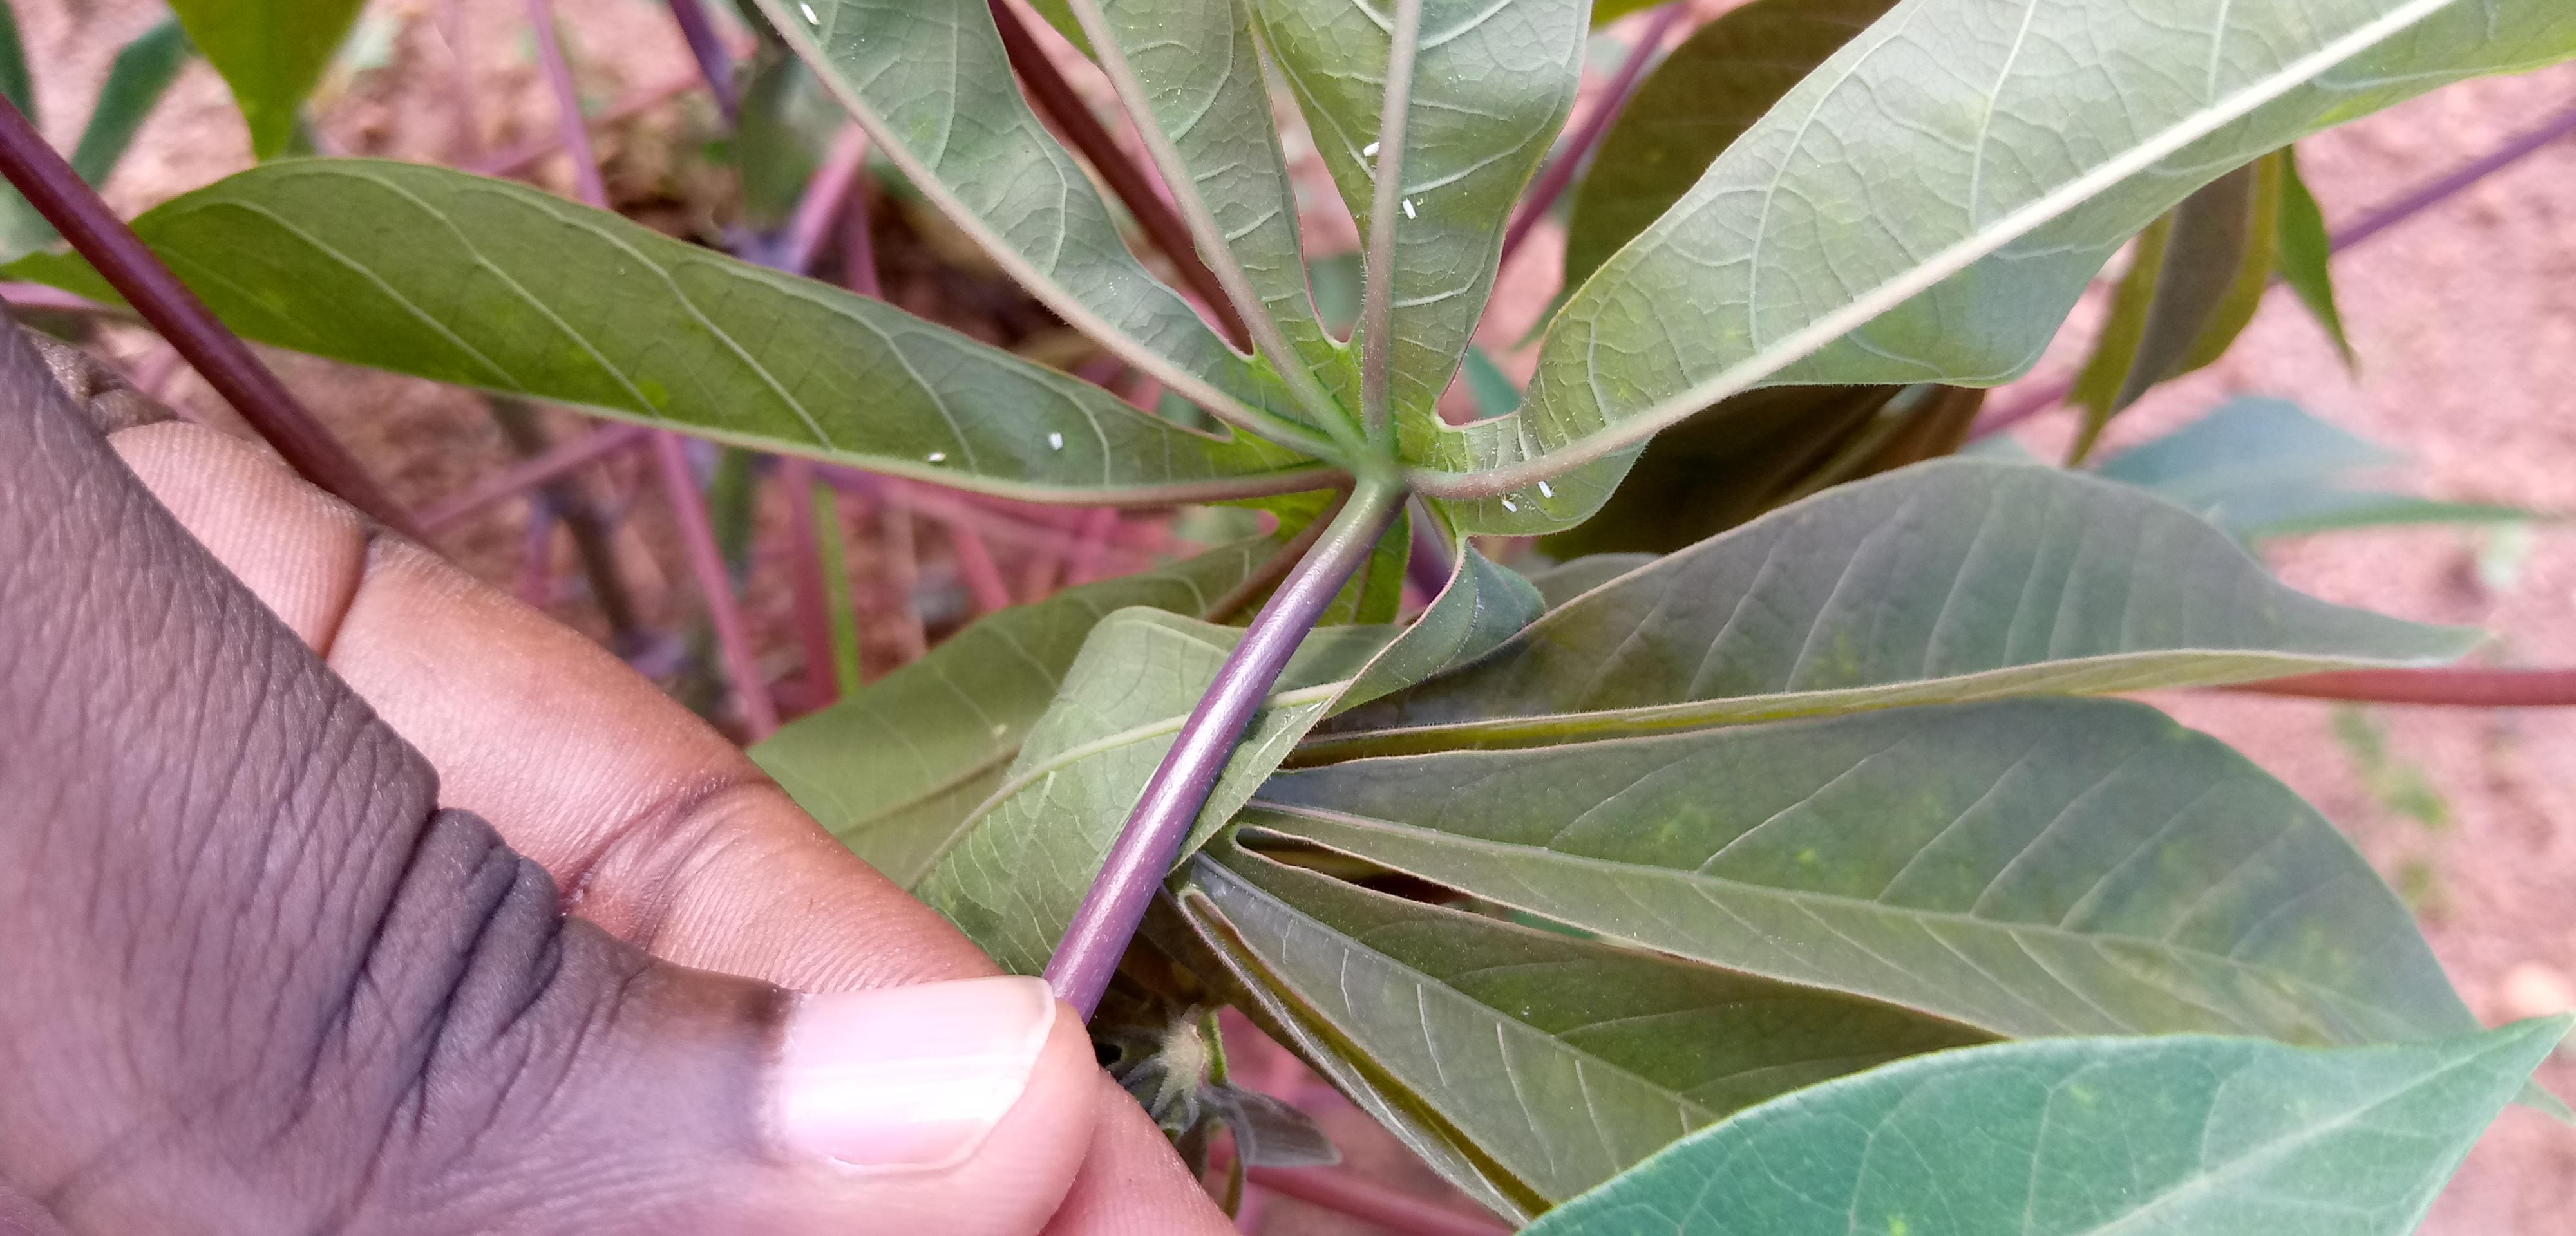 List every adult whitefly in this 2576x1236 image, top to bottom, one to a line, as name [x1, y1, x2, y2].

whitefly [795, 1, 826, 37]
whitefly [1361, 130, 1383, 164]
whitefly [1388, 189, 1425, 225]
whitefly [1036, 429, 1072, 459]
whitefly [922, 435, 954, 469]
whitefly [1527, 469, 1558, 509]
whitefly [1493, 492, 1519, 518]